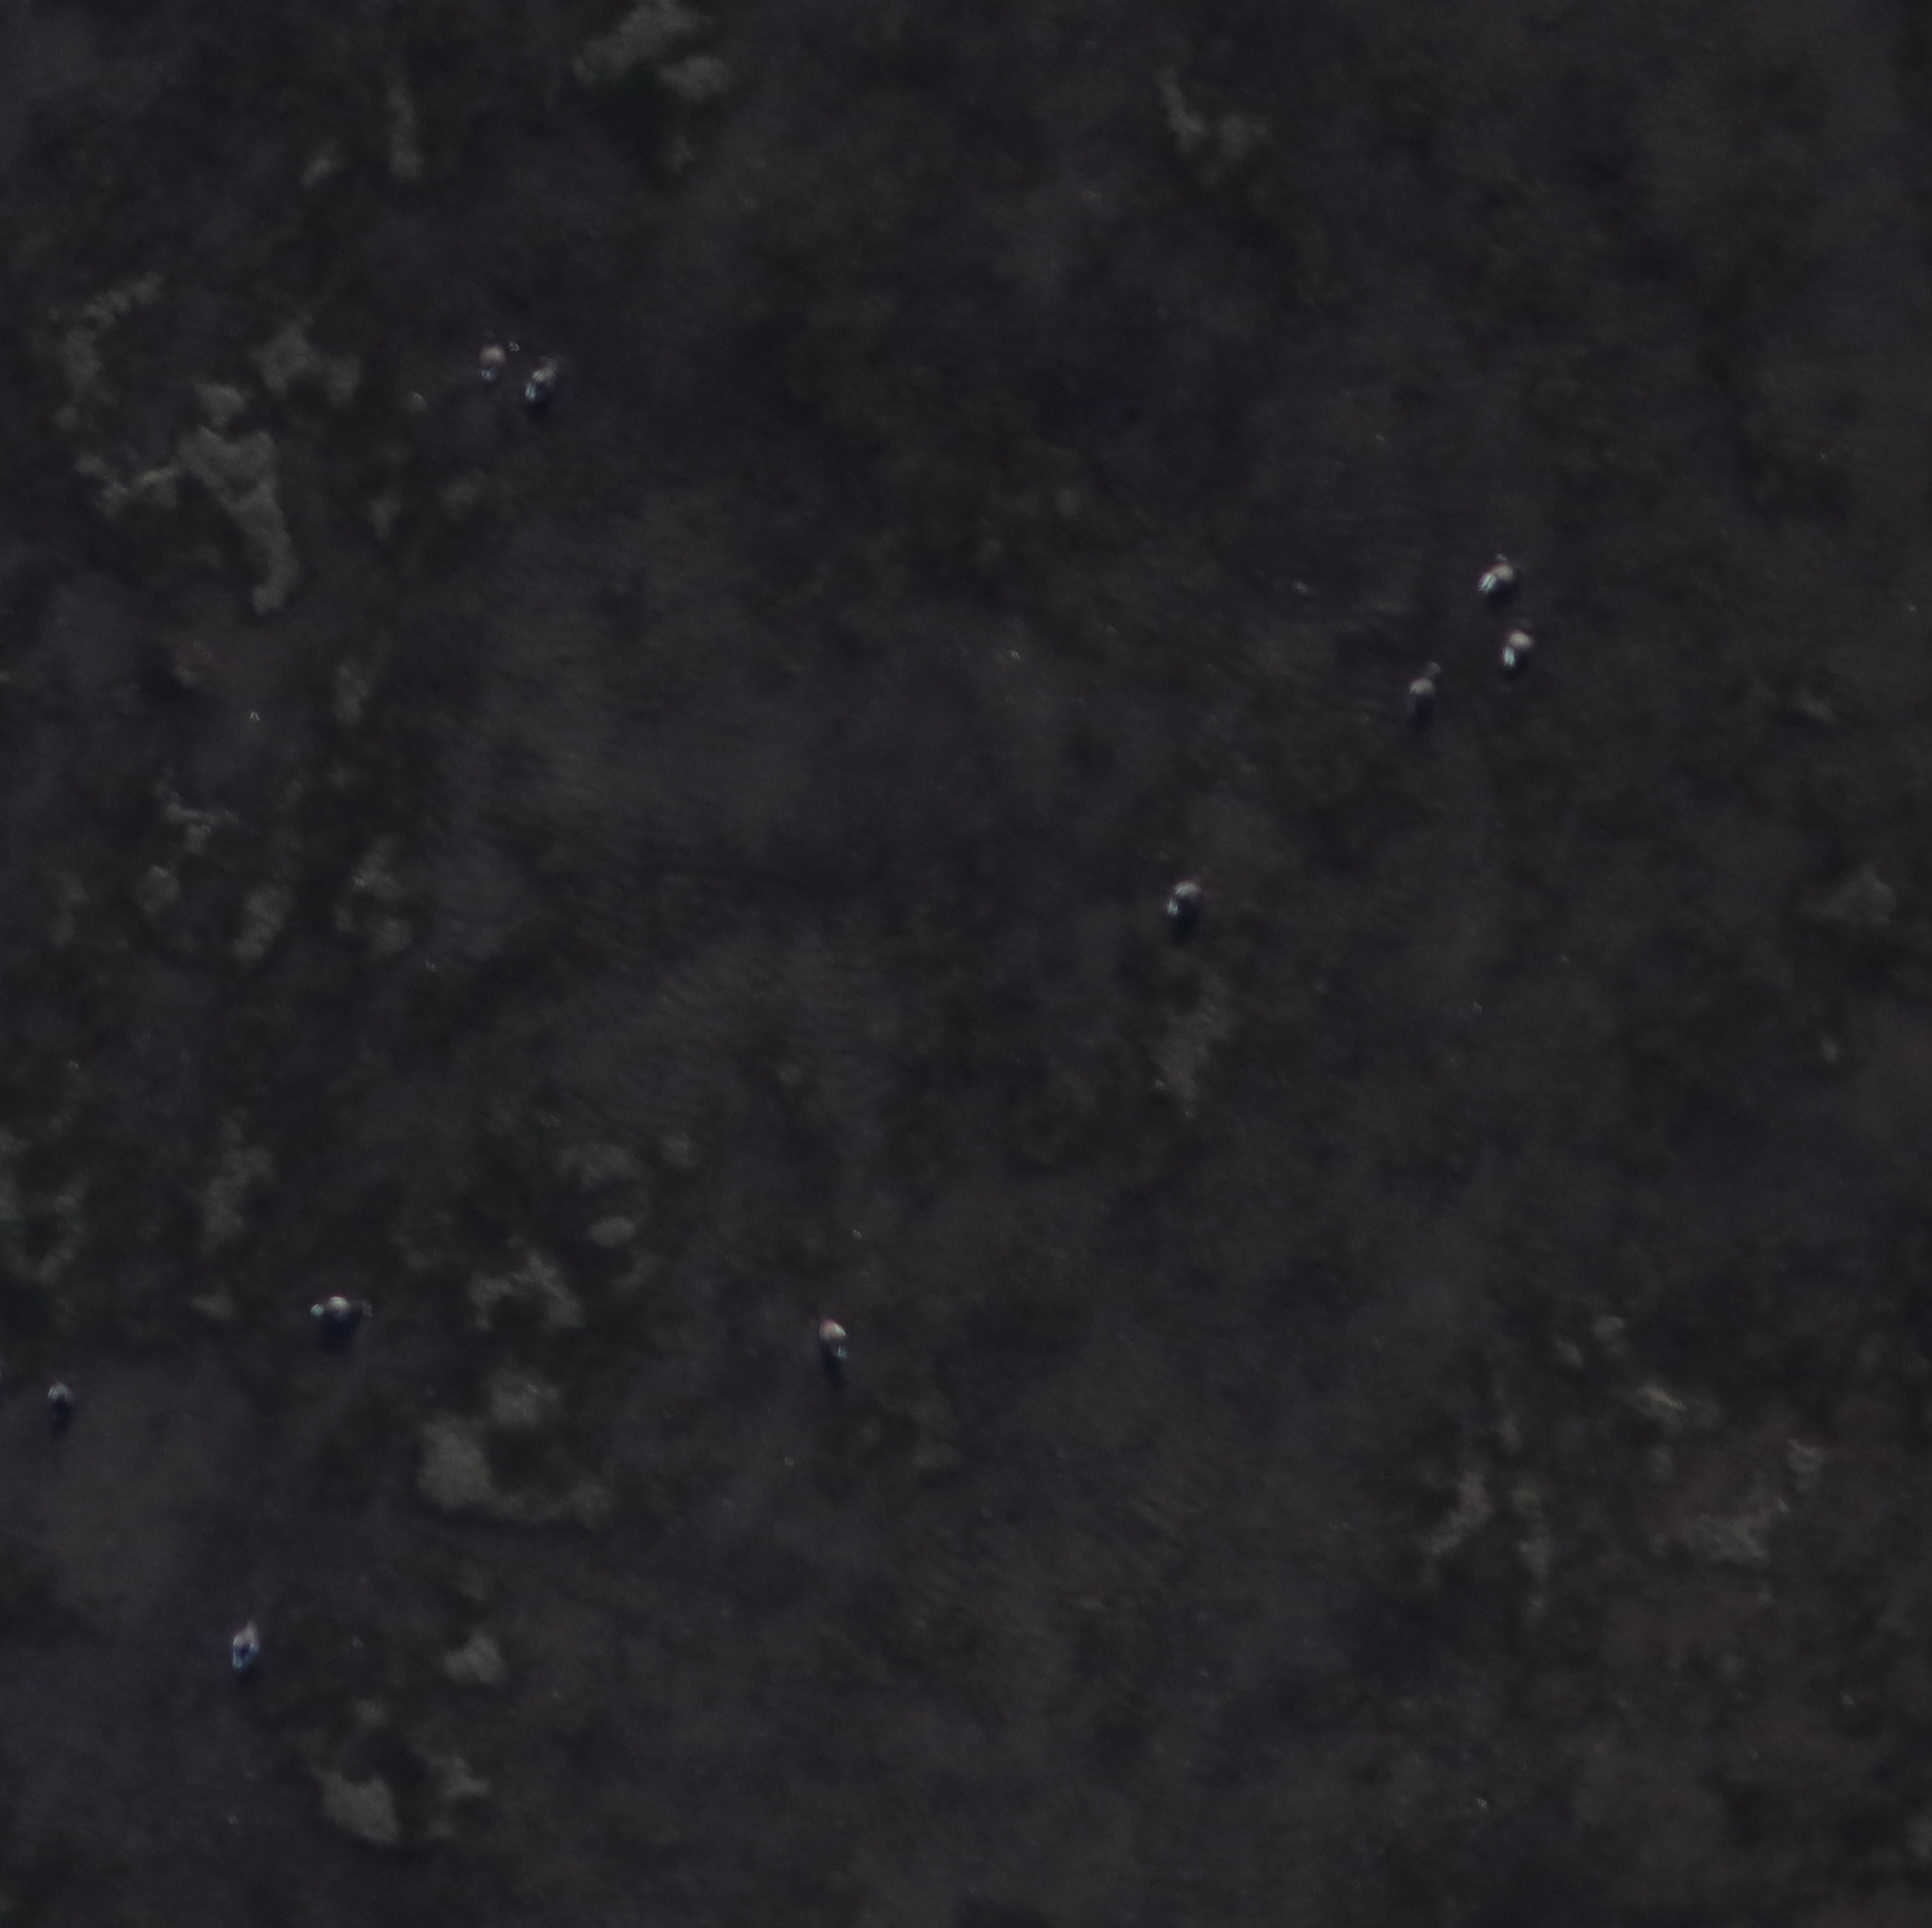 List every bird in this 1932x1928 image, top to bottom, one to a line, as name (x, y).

brant (494, 346)
brant (548, 384)
brant (1496, 574)
brant (1521, 651)
brant (1427, 687)
brant (1181, 907)
brant (337, 1309)
brant (835, 1338)
brant (59, 1394)
brant (244, 1650)